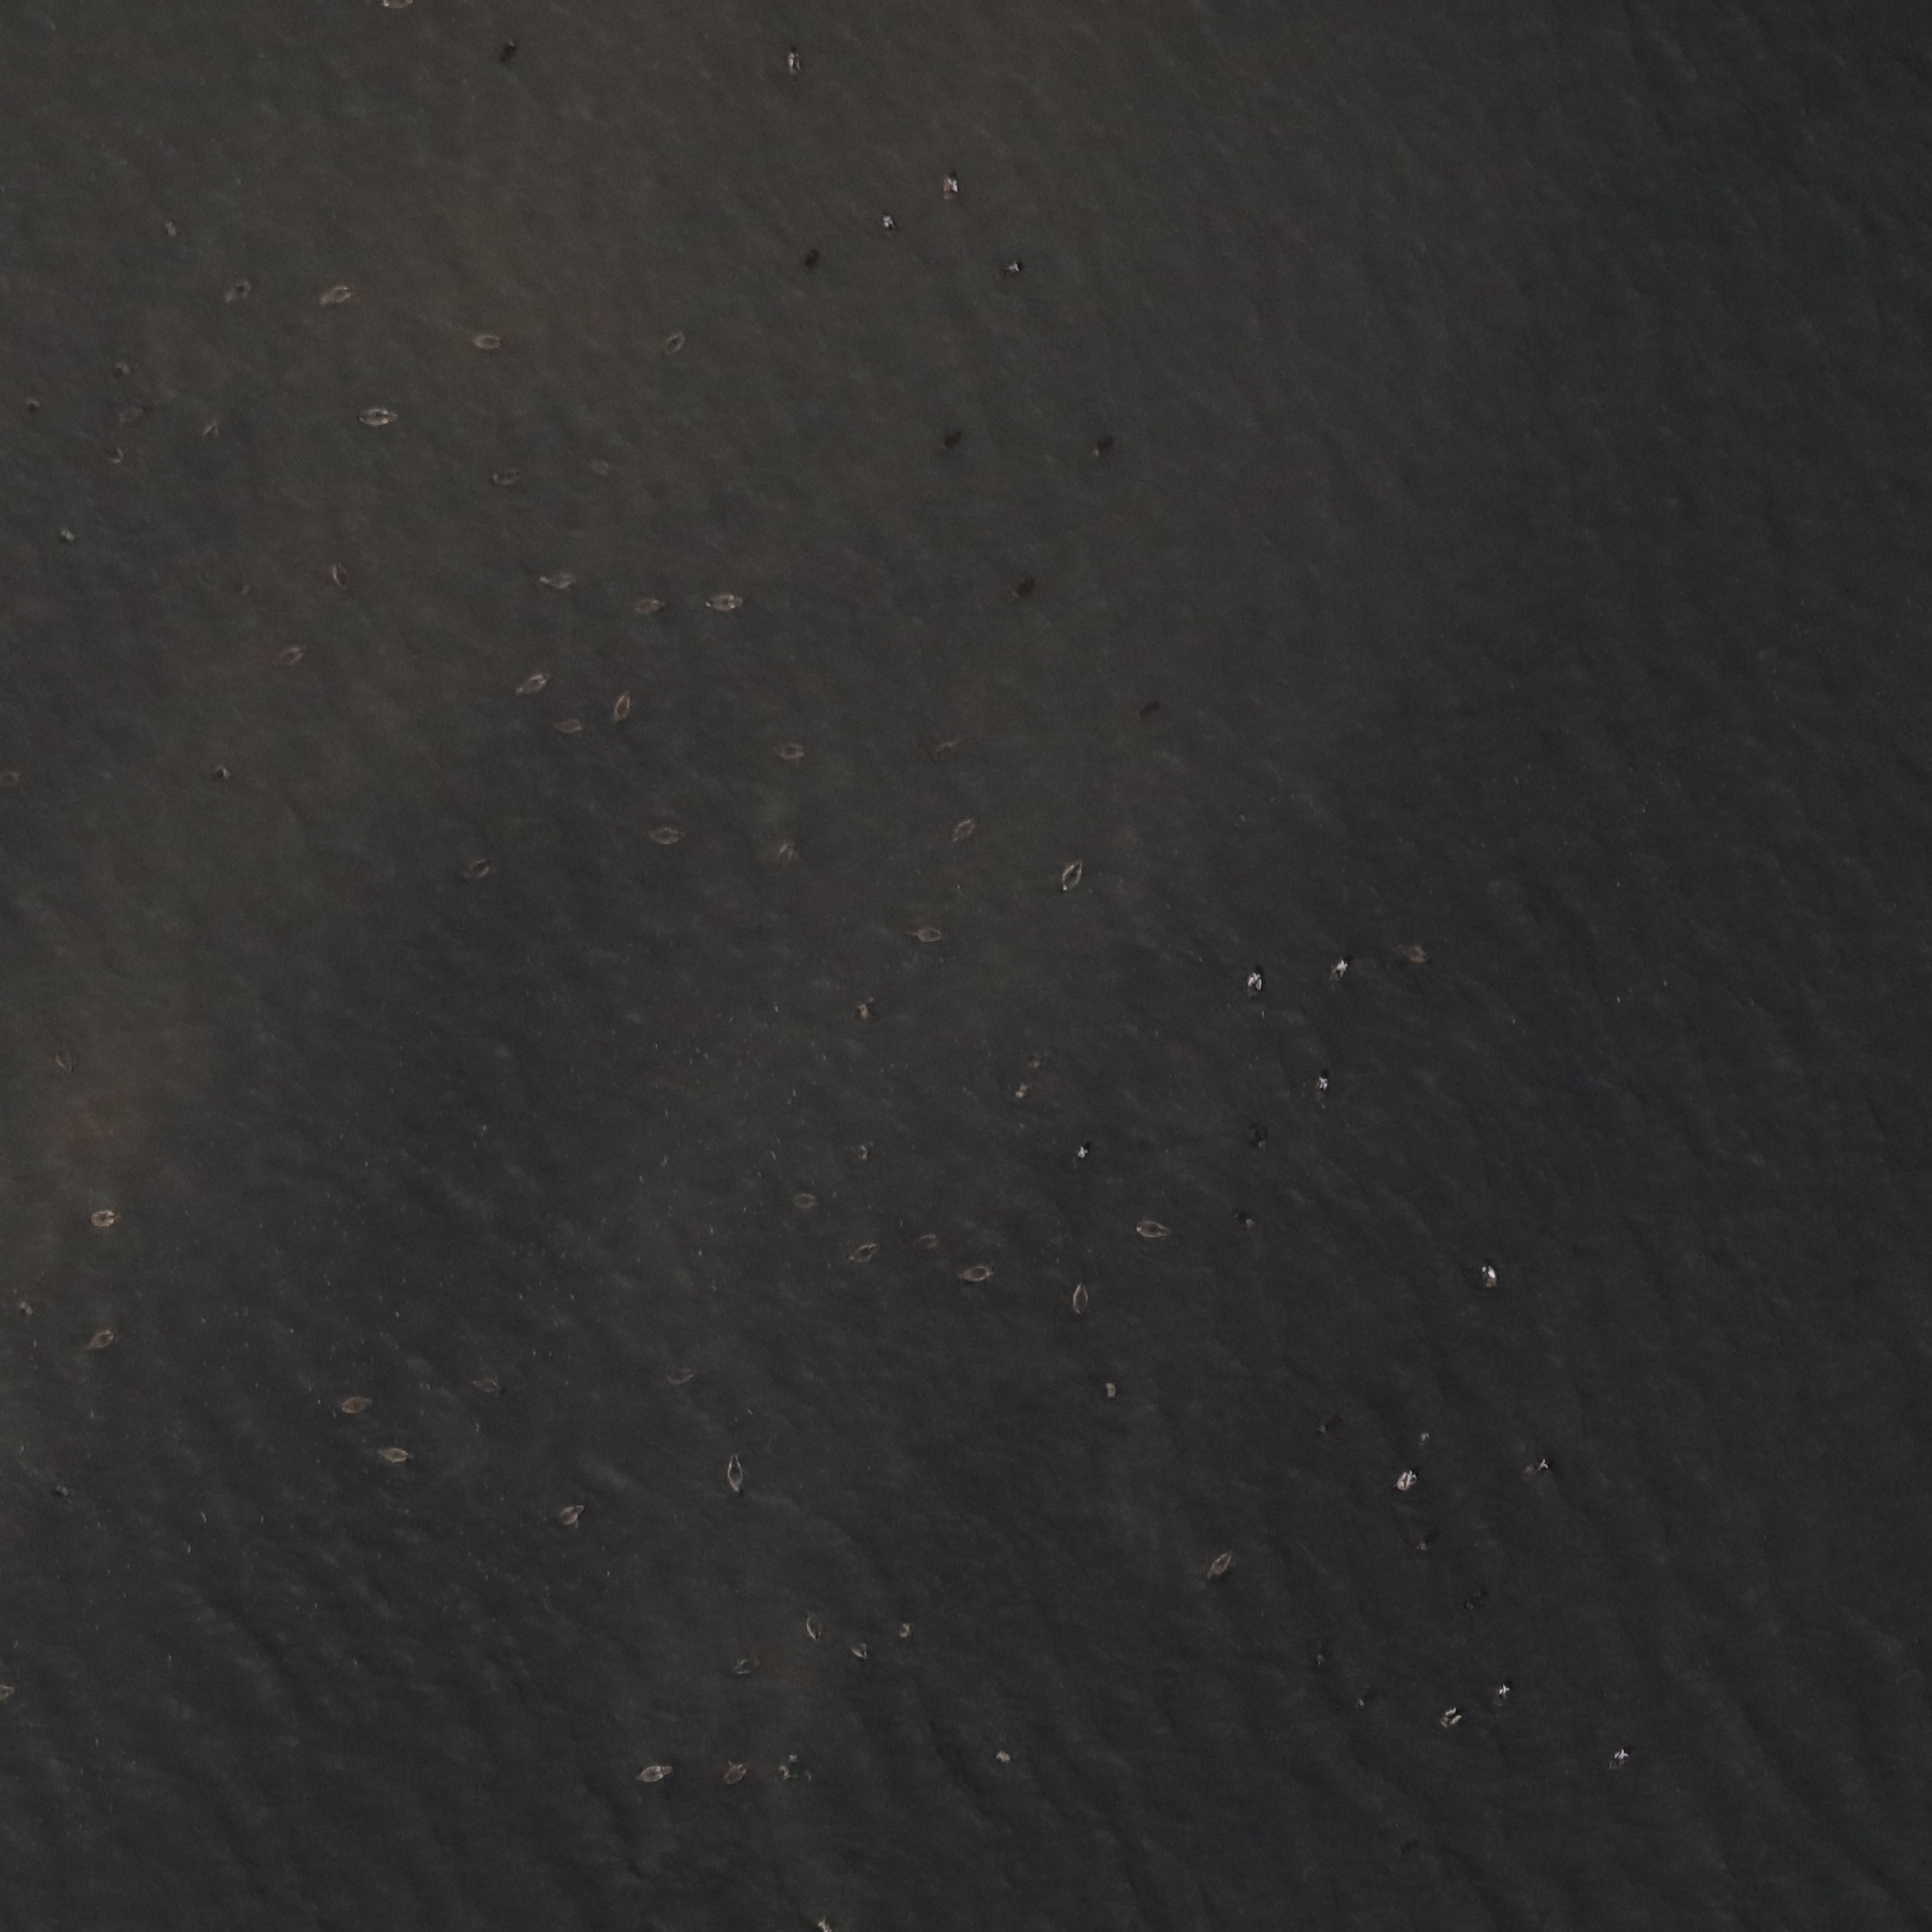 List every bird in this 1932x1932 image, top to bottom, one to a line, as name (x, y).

other bird (397, 3)
other bird (507, 55)
other bird (793, 64)
other bird (950, 185)
other bird (885, 220)
other bird (169, 229)
other bird (813, 254)
other bird (1010, 270)
other bird (240, 291)
other bird (334, 294)
other bird (484, 344)
other bird (671, 347)
other bird (122, 371)
other bird (31, 405)
other bird (132, 414)
other bird (373, 421)
other bird (213, 436)
other bird (953, 440)
other bird (1102, 448)
other bird (115, 454)
other bird (599, 467)
other bird (512, 477)
other bird (70, 535)
other bird (343, 579)
other bird (563, 580)
other bird (244, 590)
other bird (1023, 591)
other bird (721, 604)
other bird (653, 607)
other bird (291, 656)
other bird (534, 683)
other bird (1152, 709)
other bird (627, 710)
other bird (572, 728)
other bird (789, 750)
other bird (949, 751)
other bird (223, 774)
other bird (12, 780)
other bird (965, 832)
other bird (665, 835)
other bird (782, 854)
other bird (479, 868)
other bird (1071, 879)
other bird (928, 938)
other bird (1413, 956)
other bird (1338, 970)
other bird (1256, 987)
other bird (859, 1012)
other bird (1038, 1058)
other bird (65, 1060)
other bird (1324, 1089)
other bird (1021, 1092)
other bird (1259, 1136)
other bird (864, 1155)
other bird (1080, 1155)
other bird (802, 1201)
other bird (102, 1217)
other bird (1244, 1219)
other bird (1152, 1233)
other bird (927, 1241)
other bird (866, 1256)
other bird (975, 1273)
other bird (1490, 1279)
other bird (1082, 1302)
other bird (28, 1310)
other bird (102, 1343)
other bird (674, 1378)
other bird (490, 1387)
other bird (1111, 1392)
other bird (358, 1407)
other bird (1327, 1425)
other bird (1419, 1440)
other bird (393, 1456)
other bird (1542, 1468)
other bird (736, 1475)
other bird (1404, 1479)
other bird (62, 1492)
other bird (568, 1519)
other bird (1428, 1538)
other bird (1222, 1565)
other bird (1476, 1601)
other bird (816, 1629)
other bird (907, 1632)
other bird (860, 1649)
other bird (1326, 1654)
other bird (749, 1667)
other bird (0, 1689)
other bird (1503, 1692)
other bird (1367, 1695)
other bird (1451, 1716)
other bird (1617, 1756)
other bird (1004, 1758)
other bird (654, 1772)
other bird (787, 1774)
other bird (737, 1776)
other bird (826, 1929)